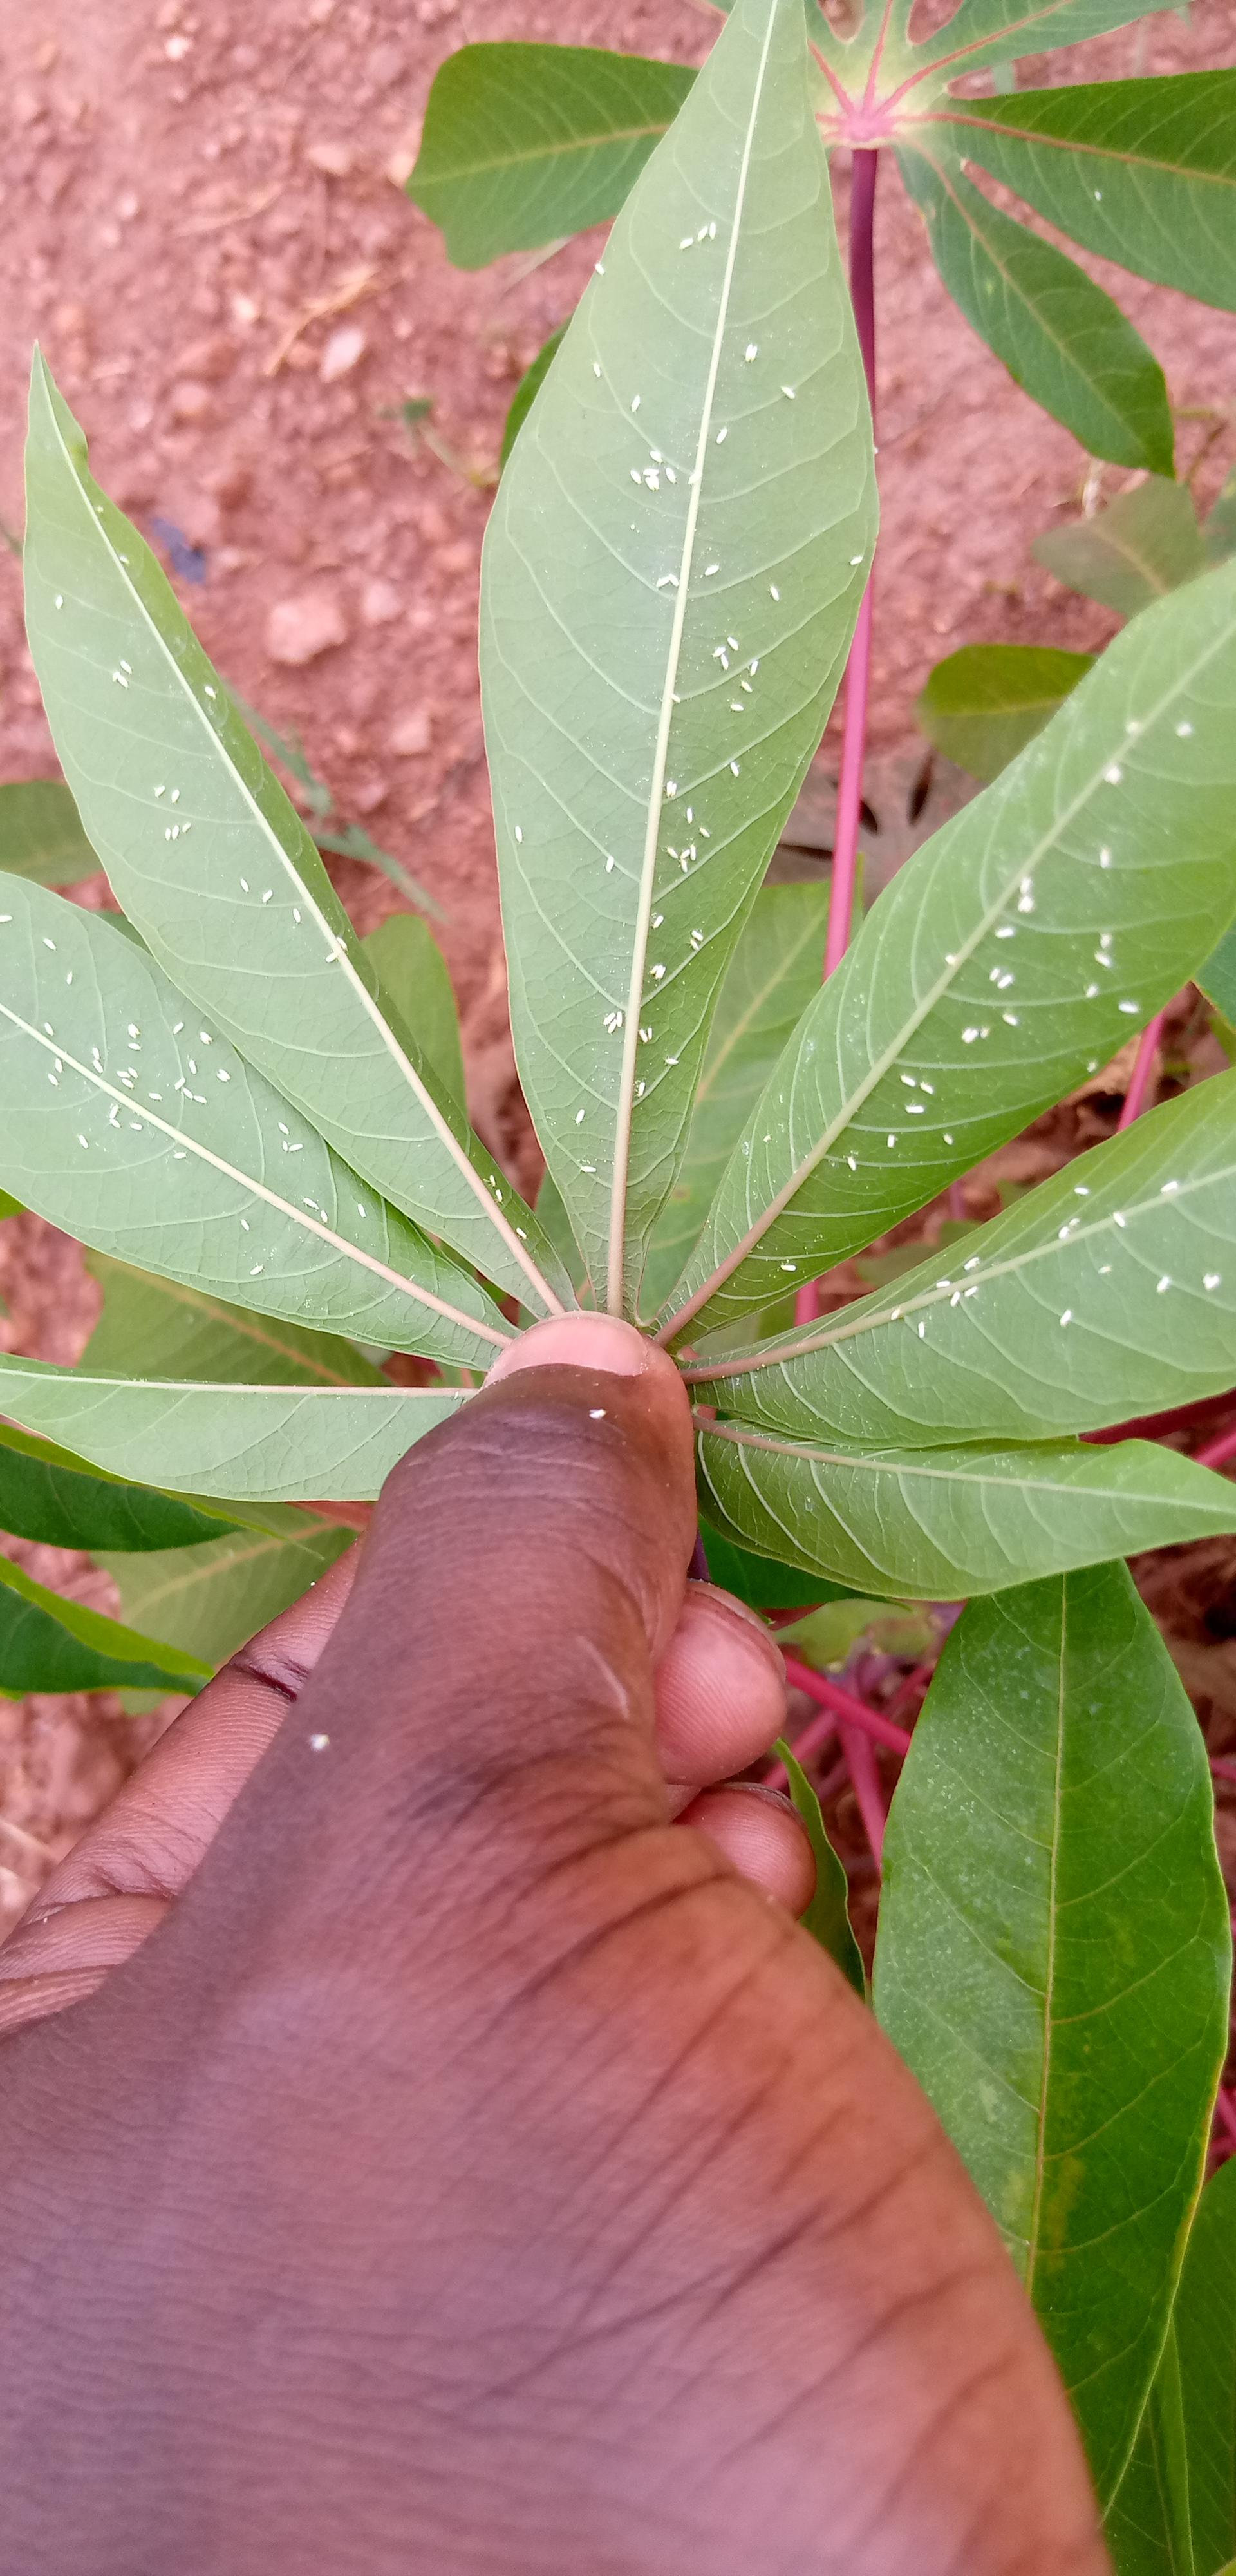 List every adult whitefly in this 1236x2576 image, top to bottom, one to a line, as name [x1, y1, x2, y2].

whitefly [1092, 187, 1104, 204]
whitefly [708, 222, 717, 241]
whitefly [697, 226, 708, 242]
whitefly [679, 237, 694, 250]
whitefly [594, 263, 607, 276]
whitefly [745, 344, 753, 363]
whitefly [751, 346, 758, 363]
whitefly [592, 361, 602, 379]
whitefly [780, 384, 796, 401]
whitefly [630, 393, 642, 413]
whitefly [714, 426, 729, 444]
whitefly [650, 450, 662, 459]
whitefly [650, 453, 662, 464]
whitefly [664, 466, 677, 485]
whitefly [642, 467, 660, 475]
whitefly [630, 469, 642, 486]
whitefly [650, 475, 660, 491]
whitefly [644, 477, 655, 492]
whitefly [848, 553, 865, 567]
whitefly [118, 554, 132, 566]
whitefly [702, 562, 722, 578]
whitefly [669, 573, 679, 589]
whitefly [655, 575, 670, 589]
whitefly [768, 584, 782, 603]
whitefly [53, 592, 65, 611]
whitefly [726, 636, 740, 652]
whitefly [711, 646, 727, 658]
whitefly [720, 654, 730, 671]
whitefly [747, 658, 759, 677]
whitefly [119, 659, 134, 675]
whitefly [110, 670, 120, 683]
whitefly [118, 675, 129, 689]
whitefly [740, 679, 754, 695]
whitefly [203, 685, 217, 701]
whitefly [669, 692, 682, 705]
whitefly [728, 701, 746, 714]
whitefly [729, 761, 740, 779]
whitefly [1102, 765, 1123, 784]
whitefly [666, 779, 673, 798]
whitefly [671, 782, 677, 797]
whitefly [153, 784, 166, 799]
whitefly [170, 787, 182, 805]
whitefly [684, 806, 695, 826]
whitefly [182, 821, 193, 833]
whitefly [513, 824, 525, 844]
whitefly [171, 824, 180, 840]
whitefly [698, 826, 712, 840]
whitefly [164, 827, 171, 843]
whitefly [689, 843, 697, 862]
whitefly [665, 846, 679, 860]
whitefly [1098, 848, 1112, 870]
whitefly [679, 849, 691, 859]
whitefly [604, 854, 615, 875]
whitefly [679, 859, 689, 873]
whitefly [1018, 876, 1032, 894]
whitefly [239, 878, 251, 894]
whitefly [261, 888, 275, 904]
whitefly [1015, 894, 1037, 914]
whitefly [292, 907, 303, 925]
whitefly [650, 914, 666, 929]
whitefly [1, 914, 14, 925]
whitefly [993, 924, 1017, 941]
whitefly [690, 929, 704, 943]
whitefly [1097, 931, 1114, 949]
whitefly [336, 936, 349, 952]
whitefly [42, 936, 59, 952]
whitefly [689, 938, 700, 952]
whitefly [325, 951, 339, 963]
whitefly [1093, 952, 1112, 970]
whitefly [944, 954, 957, 967]
whitefly [650, 965, 659, 976]
whitefly [653, 965, 664, 980]
whitefly [659, 967, 666, 981]
whitefly [987, 967, 1000, 982]
whitefly [64, 969, 75, 986]
whitefly [997, 974, 1013, 989]
whitefly [1085, 983, 1100, 999]
whitefly [1116, 999, 1138, 1015]
whitefly [616, 1010, 624, 1029]
whitefly [601, 1011, 616, 1027]
whitefly [1000, 1013, 1020, 1028]
whitefly [607, 1018, 617, 1036]
whitefly [171, 1019, 187, 1036]
whitefly [43, 1020, 57, 1037]
whitefly [127, 1024, 137, 1039]
whitefly [131, 1024, 142, 1036]
whitefly [979, 1025, 991, 1041]
whitefly [647, 1027, 653, 1041]
whitefly [638, 1028, 648, 1044]
whitefly [960, 1028, 972, 1041]
whitefly [964, 1029, 978, 1045]
whitefly [200, 1030, 213, 1043]
whitefly [200, 1036, 211, 1045]
whitefly [127, 1041, 143, 1052]
whitefly [93, 1046, 101, 1061]
whitefly [664, 1056, 680, 1068]
whitefly [54, 1057, 64, 1074]
whitefly [188, 1058, 198, 1076]
whitefly [92, 1059, 106, 1074]
whitefly [127, 1066, 140, 1079]
whitefly [218, 1068, 232, 1081]
whitefly [116, 1070, 131, 1079]
whitefly [47, 1073, 60, 1088]
whitefly [216, 1073, 228, 1083]
whitefly [899, 1074, 916, 1090]
whitefly [173, 1077, 187, 1090]
whitefly [121, 1078, 135, 1090]
whitefly [635, 1079, 648, 1099]
whitefly [919, 1082, 935, 1095]
whitefly [182, 1086, 194, 1100]
whitefly [147, 1091, 163, 1103]
whitefly [193, 1095, 208, 1105]
whitefly [108, 1103, 120, 1119]
whitefly [903, 1104, 926, 1115]
whitefly [572, 1107, 588, 1128]
whitefly [108, 1119, 122, 1130]
whitefly [277, 1121, 290, 1135]
whitefly [129, 1122, 144, 1133]
whitefly [77, 1133, 90, 1150]
whitefly [886, 1133, 896, 1151]
whitefly [941, 1133, 957, 1148]
whitefly [761, 1133, 773, 1144]
whitefly [281, 1139, 288, 1153]
whitefly [288, 1143, 304, 1153]
whitefly [172, 1150, 188, 1161]
whitefly [845, 1155, 859, 1174]
whitefly [578, 1164, 597, 1175]
whitefly [489, 1173, 497, 1188]
whitefly [1158, 1178, 1179, 1194]
whitefly [1073, 1185, 1090, 1197]
whitefly [494, 1188, 504, 1204]
whitefly [302, 1196, 319, 1211]
whitefly [357, 1202, 368, 1220]
whitefly [319, 1209, 330, 1226]
whitefly [1112, 1211, 1128, 1229]
whitefly [1068, 1217, 1081, 1229]
whitefly [239, 1218, 252, 1231]
whitefly [1056, 1226, 1070, 1240]
whitefly [515, 1226, 528, 1240]
whitefly [962, 1256, 980, 1271]
whitefly [247, 1263, 269, 1277]
whitefly [779, 1263, 798, 1273]
whitefly [1154, 1274, 1173, 1296]
whitefly [1204, 1274, 1221, 1291]
whitefly [933, 1278, 951, 1289]
whitefly [964, 1285, 979, 1299]
whitefly [948, 1291, 961, 1308]
whitefly [889, 1307, 902, 1321]
whitefly [1058, 1308, 1072, 1327]
whitefly [917, 1320, 926, 1340]
whitefly [585, 1404, 610, 1423]